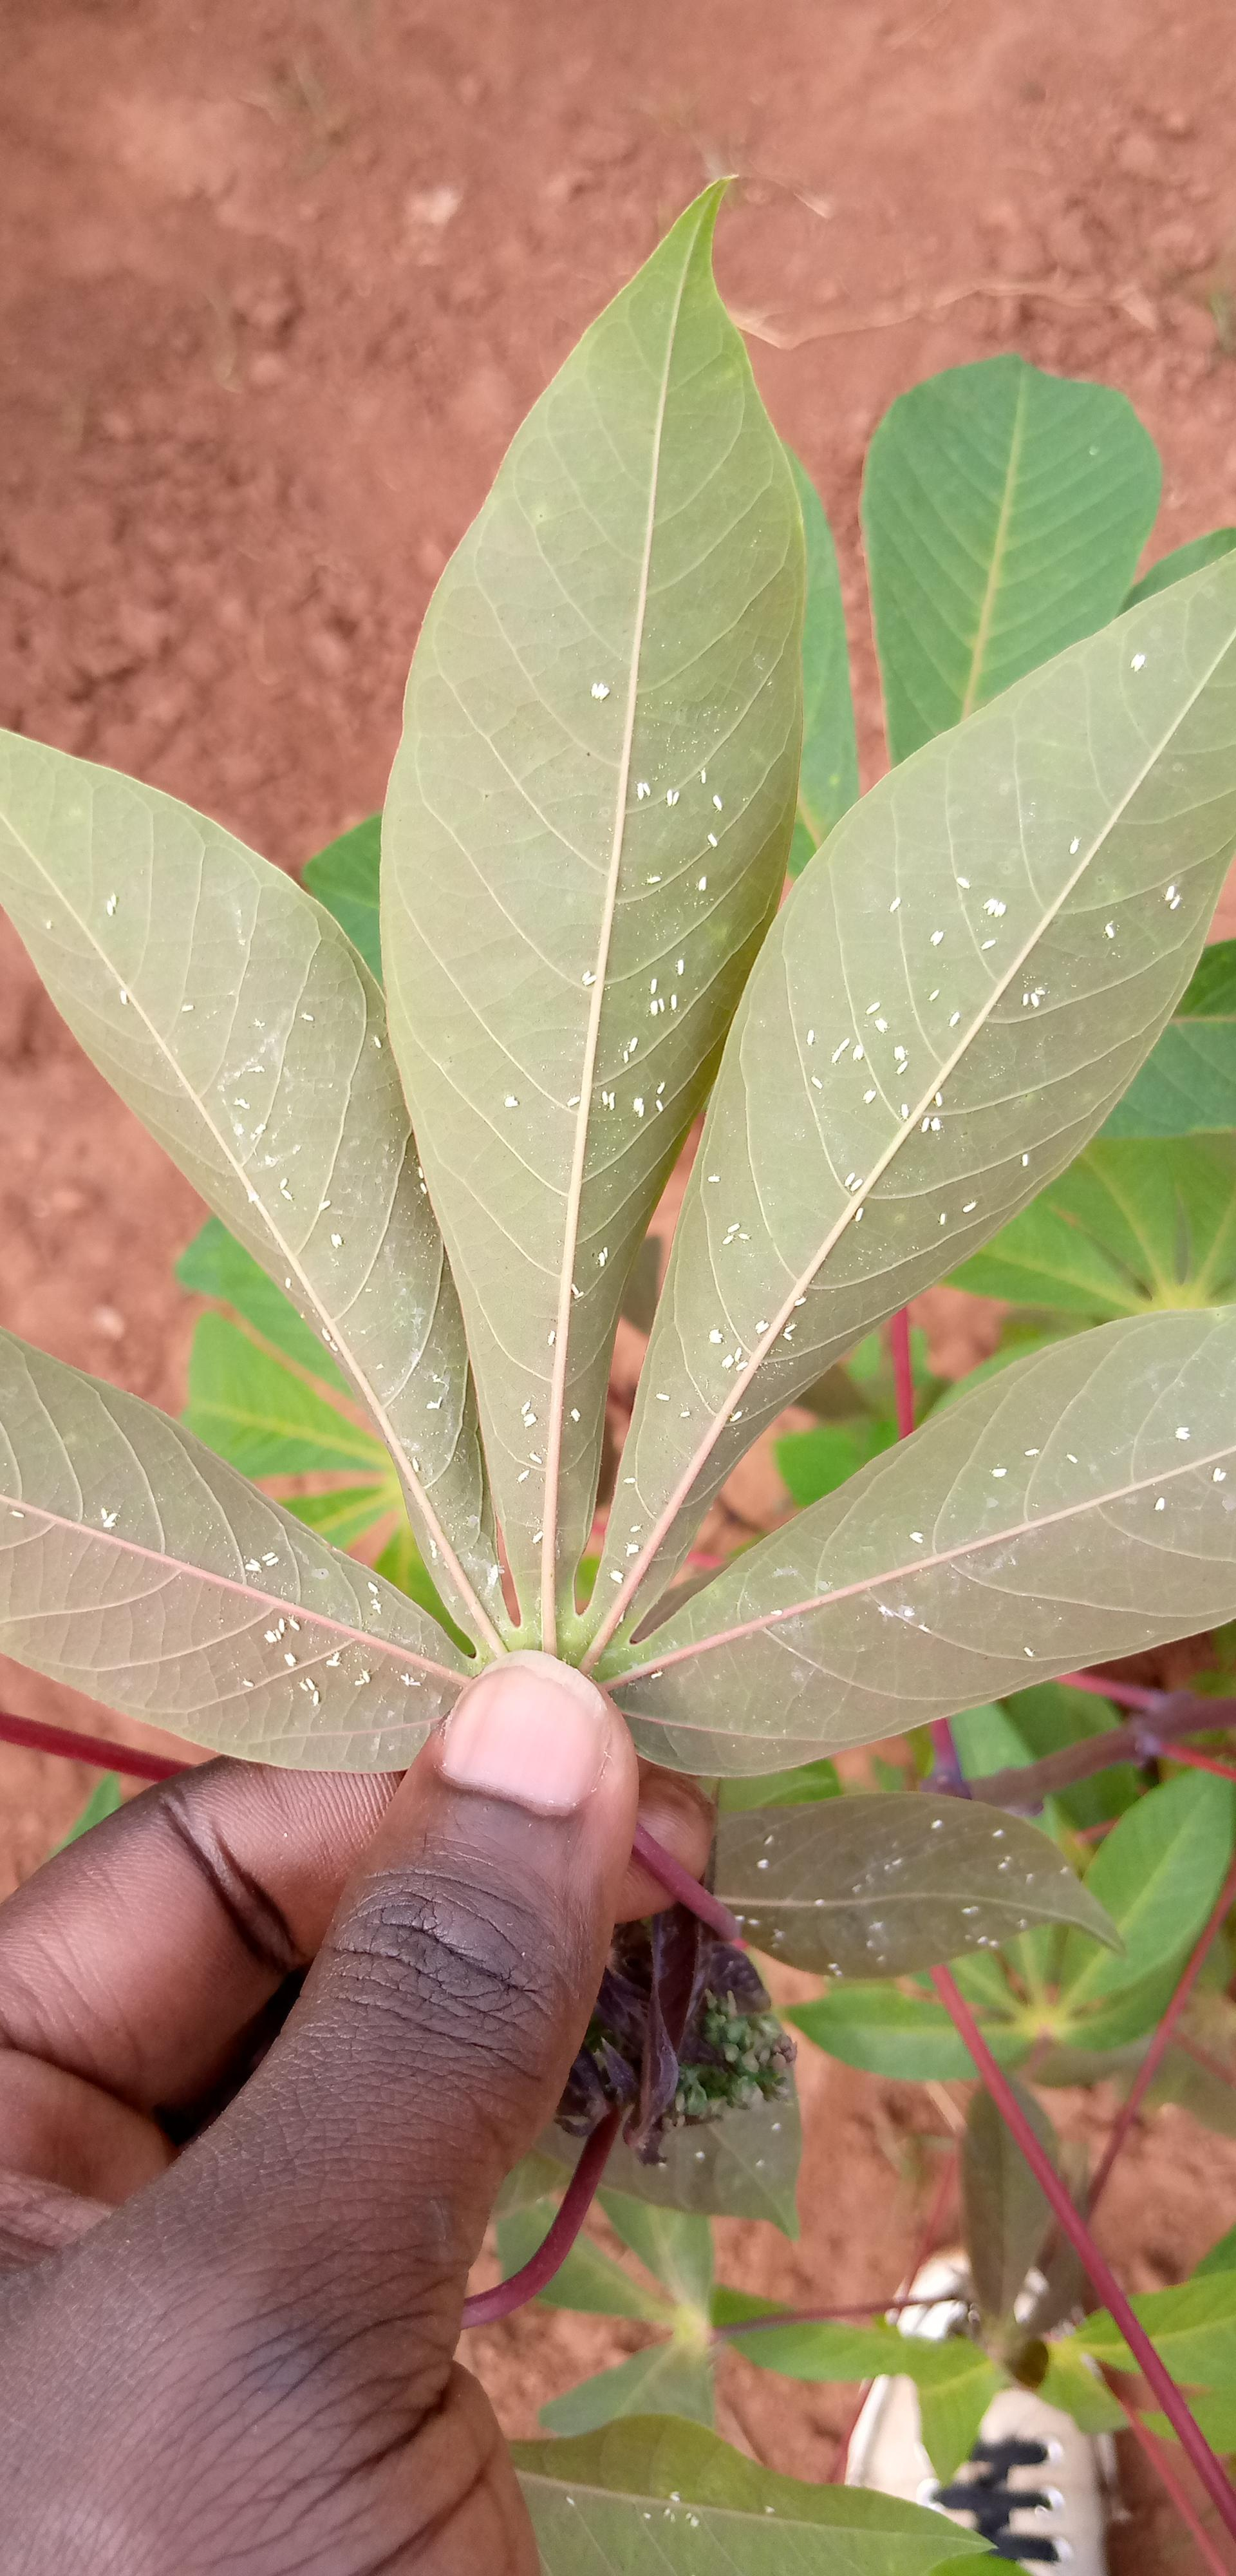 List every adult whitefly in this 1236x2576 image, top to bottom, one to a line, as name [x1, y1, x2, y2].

whitefly [1128, 653, 1141, 669]
whitefly [1134, 654, 1147, 674]
whitefly [590, 682, 598, 697]
whitefly [594, 682, 605, 700]
whitefly [599, 685, 610, 701]
whitefly [699, 767, 707, 785]
whitefly [635, 781, 643, 802]
whitefly [642, 782, 651, 798]
whitefly [665, 788, 673, 808]
whitefly [673, 789, 680, 808]
whitefly [711, 792, 724, 813]
whitefly [706, 831, 720, 849]
whitefly [1066, 834, 1083, 856]
whitefly [644, 874, 662, 885]
whitefly [695, 875, 708, 893]
whitefly [955, 875, 971, 890]
whitefly [1163, 883, 1176, 902]
whitefly [110, 892, 117, 907]
whitefly [1168, 893, 1181, 911]
whitefly [886, 895, 903, 914]
whitefly [982, 898, 995, 910]
whitefly [986, 898, 998, 916]
whitefly [106, 899, 113, 916]
whitefly [993, 902, 1002, 918]
whitefly [999, 903, 1007, 917]
whitefly [45, 920, 52, 931]
whitefly [1103, 920, 1118, 940]
whitefly [928, 930, 940, 943]
whitefly [932, 931, 944, 947]
whitefly [980, 938, 997, 952]
whitefly [675, 958, 688, 978]
whitefly [580, 969, 592, 983]
whitefly [583, 974, 598, 987]
whitefly [649, 977, 659, 996]
whitefly [1033, 987, 1047, 996]
whitefly [926, 988, 941, 1003]
whitefly [119, 989, 127, 1007]
whitefly [1022, 992, 1030, 1009]
whitefly [1029, 992, 1041, 1009]
whitefly [669, 992, 679, 1012]
whitefly [657, 997, 667, 1014]
whitefly [654, 999, 660, 1018]
whitefly [648, 1000, 654, 1017]
whitefly [865, 1000, 882, 1016]
whitefly [180, 1003, 196, 1014]
whitefly [947, 1010, 961, 1028]
whitefly [299, 1011, 315, 1023]
whitefly [878, 1016, 888, 1030]
whitefly [252, 1018, 267, 1030]
whitefly [874, 1019, 886, 1034]
whitefly [805, 1027, 815, 1048]
whitefly [372, 1034, 384, 1050]
whitefly [628, 1035, 639, 1054]
whitefly [838, 1037, 851, 1050]
whitefly [852, 1044, 861, 1061]
whitefly [893, 1045, 899, 1062]
whitefly [899, 1045, 906, 1062]
whitefly [857, 1046, 865, 1062]
whitefly [830, 1048, 840, 1065]
whitefly [623, 1049, 630, 1065]
whitefly [895, 1059, 909, 1076]
whitefly [810, 1075, 825, 1091]
whitefly [655, 1080, 666, 1097]
whitefly [861, 1088, 872, 1101]
whitefly [601, 1090, 608, 1106]
whitefly [865, 1090, 877, 1105]
whitefly [608, 1090, 615, 1101]
whitefly [933, 1091, 946, 1109]
whitefly [566, 1095, 581, 1108]
whitefly [232, 1095, 252, 1111]
whitefly [503, 1095, 517, 1101]
whitefly [633, 1097, 638, 1111]
whitefly [635, 1097, 644, 1113]
whitefly [608, 1097, 616, 1113]
whitefly [655, 1099, 664, 1113]
whitefly [503, 1101, 520, 1108]
whitefly [899, 1101, 911, 1121]
whitefly [638, 1103, 645, 1119]
whitefly [919, 1116, 930, 1134]
whitefly [933, 1116, 941, 1132]
whitefly [930, 1120, 936, 1133]
whitefly [1020, 1152, 1030, 1168]
whitefly [417, 1166, 424, 1180]
whitefly [843, 1171, 856, 1188]
whitefly [706, 1175, 722, 1184]
whitefly [278, 1176, 290, 1189]
whitefly [849, 1178, 864, 1192]
whitefly [418, 1182, 428, 1195]
whitefly [280, 1188, 293, 1201]
whitefly [317, 1199, 332, 1213]
whitefly [961, 1200, 977, 1215]
whitefly [854, 1206, 865, 1224]
whitefly [939, 1211, 948, 1228]
whitefly [726, 1222, 742, 1234]
whitefly [335, 1232, 343, 1247]
whitefly [737, 1232, 751, 1241]
whitefly [330, 1233, 339, 1249]
whitefly [721, 1233, 735, 1246]
whitefly [603, 1245, 610, 1258]
whitefly [597, 1251, 606, 1269]
whitefly [283, 1276, 294, 1291]
whitefly [570, 1282, 579, 1296]
whitefly [572, 1291, 585, 1301]
whitefly [793, 1296, 808, 1307]
whitefly [754, 1319, 765, 1331]
whitefly [756, 1321, 771, 1336]
whitefly [784, 1323, 797, 1334]
whitefly [319, 1326, 333, 1341]
whitefly [707, 1328, 720, 1334]
whitefly [547, 1329, 557, 1346]
whitefly [782, 1332, 793, 1342]
whitefly [707, 1334, 724, 1338]
whitefly [709, 1338, 723, 1345]
whitefly [328, 1341, 340, 1353]
whitefly [734, 1346, 743, 1362]
whitefly [720, 1352, 733, 1368]
whitefly [725, 1357, 735, 1369]
whitefly [735, 1358, 749, 1374]
whitefly [653, 1391, 671, 1404]
whitefly [424, 1394, 444, 1412]
whitefly [520, 1400, 532, 1416]
whitefly [573, 1406, 581, 1418]
whitefly [569, 1410, 580, 1423]
whitefly [678, 1410, 692, 1419]
whitefly [729, 1410, 744, 1424]
whitefly [523, 1412, 536, 1422]
whitefly [523, 1417, 537, 1428]
whitefly [1175, 1426, 1190, 1432]
whitefly [1174, 1430, 1190, 1439]
whitefly [1174, 1434, 1188, 1441]
whitefly [1022, 1447, 1041, 1458]
whitefly [1064, 1451, 1080, 1466]
whitefly [528, 1452, 544, 1465]
whitefly [411, 1455, 421, 1473]
whitefly [1212, 1466, 1221, 1483]
whitefly [989, 1467, 1008, 1473]
whitefly [516, 1469, 531, 1484]
whitefly [1218, 1472, 1228, 1482]
whitefly [991, 1473, 1007, 1479]
whitefly [621, 1476, 638, 1485]
whitefly [1153, 1495, 1167, 1513]
whitefly [99, 1506, 108, 1520]
whitefly [10, 1510, 27, 1520]
whitefly [104, 1512, 119, 1522]
whitefly [102, 1522, 117, 1528]
whitefly [629, 1524, 644, 1533]
whitefly [531, 1529, 544, 1545]
whitefly [912, 1531, 924, 1539]
whitefly [908, 1533, 924, 1545]
whitefly [428, 1537, 440, 1560]
whitefly [626, 1542, 639, 1549]
whitefly [624, 1548, 640, 1558]
whitefly [261, 1551, 276, 1562]
whitefly [265, 1555, 280, 1567]
whitefly [248, 1557, 262, 1567]
whitefly [243, 1563, 261, 1573]
whitefly [611, 1569, 624, 1580]
whitefly [609, 1572, 623, 1585]
whitefly [366, 1580, 380, 1595]
whitefly [369, 1596, 384, 1616]
whitefly [876, 1603, 887, 1616]
whitefly [769, 1607, 783, 1616]
whitefly [903, 1608, 917, 1618]
whitefly [277, 1617, 286, 1634]
whitefly [288, 1617, 303, 1632]
whitefly [915, 1622, 932, 1634]
whitefly [274, 1628, 283, 1641]
whitefly [266, 1629, 278, 1643]
whitefly [263, 1633, 272, 1644]
whitefly [1022, 1645, 1036, 1659]
whitefly [332, 1650, 341, 1662]
whitefly [287, 1652, 297, 1663]
whitefly [283, 1653, 295, 1668]
whitefly [325, 1660, 341, 1667]
whitefly [361, 1669, 371, 1685]
whitefly [650, 1669, 664, 1681]
whitefly [398, 1672, 415, 1687]
whitefly [304, 1677, 316, 1691]
whitefly [353, 1678, 366, 1687]
whitefly [241, 1679, 255, 1689]
whitefly [298, 1681, 310, 1692]
whitefly [311, 1690, 320, 1707]